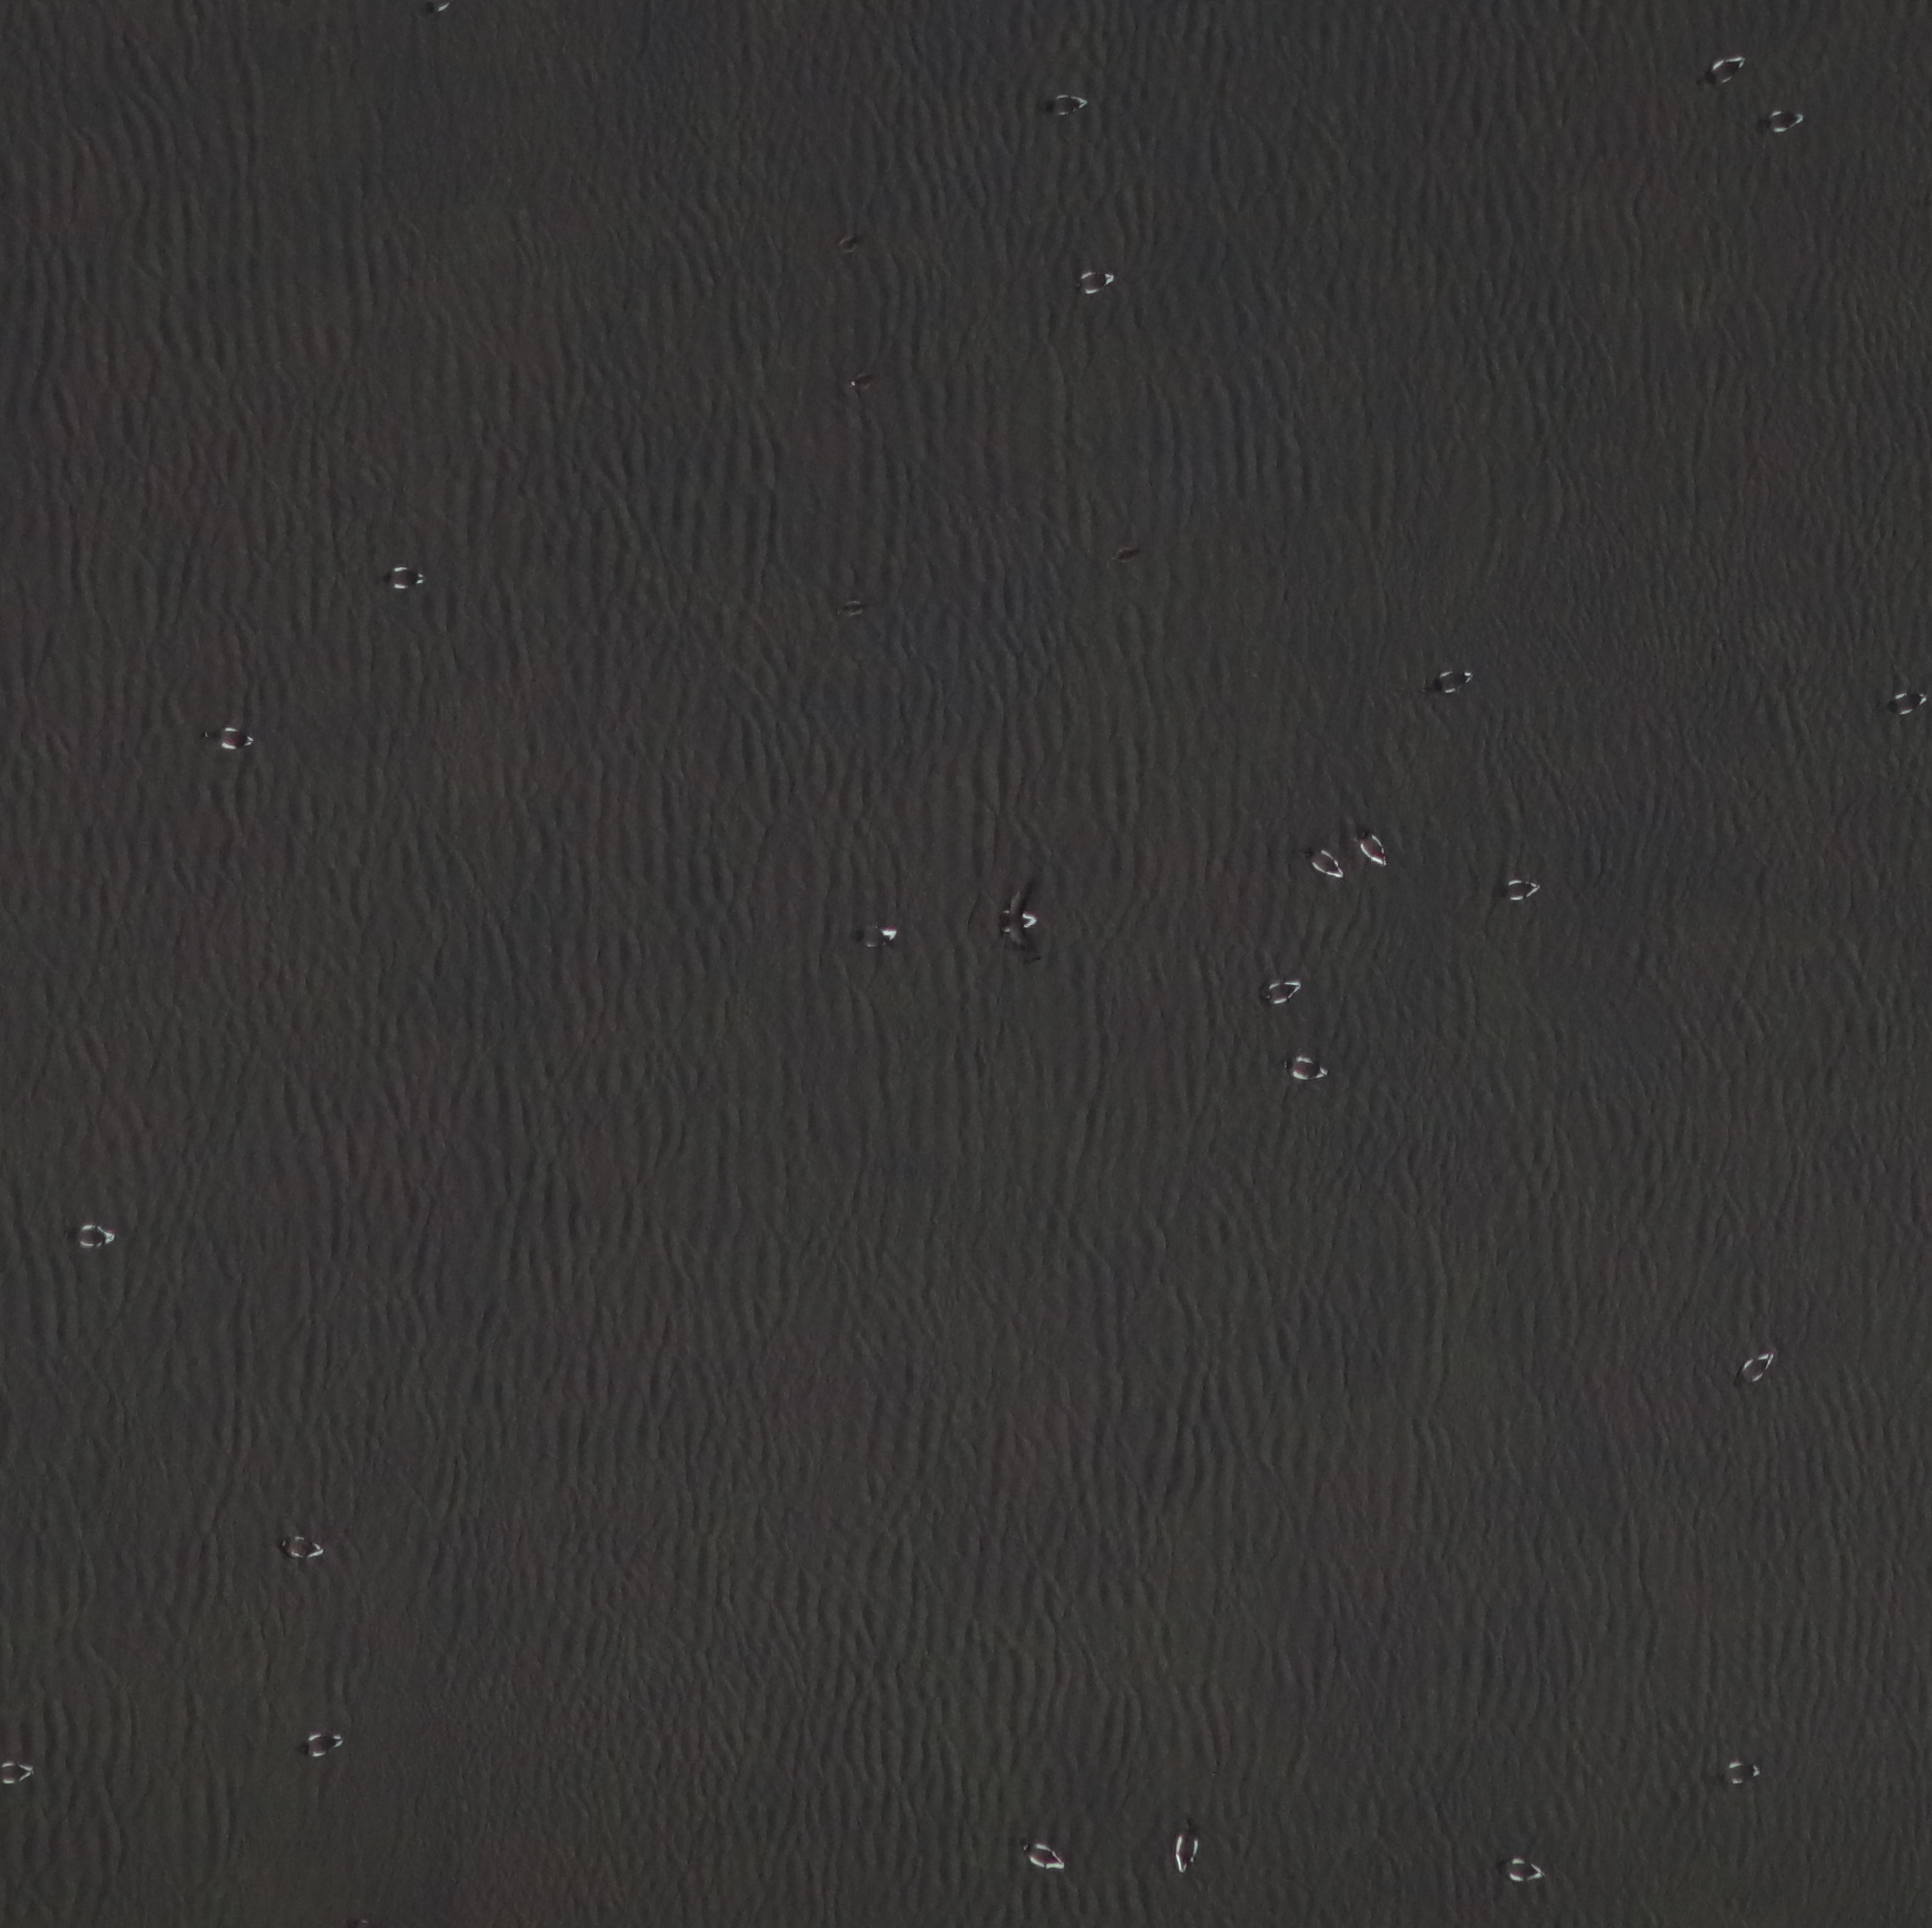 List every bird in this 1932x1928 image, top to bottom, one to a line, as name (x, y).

brant (1723, 69)
brant (1068, 104)
brant (1780, 120)
brant (1093, 281)
brant (404, 578)
brant (1449, 679)
brant (1909, 702)
brant (233, 738)
brant (1371, 848)
brant (1323, 862)
brant (1521, 888)
brant (1018, 918)
brant (880, 936)
brant (1279, 992)
brant (1303, 1069)
brant (91, 1236)
brant (1752, 1370)
brant (301, 1548)
brant (322, 1744)
brant (12, 1772)
brant (1738, 1773)
brant (1185, 1850)
brant (1043, 1857)
brant (1521, 1870)